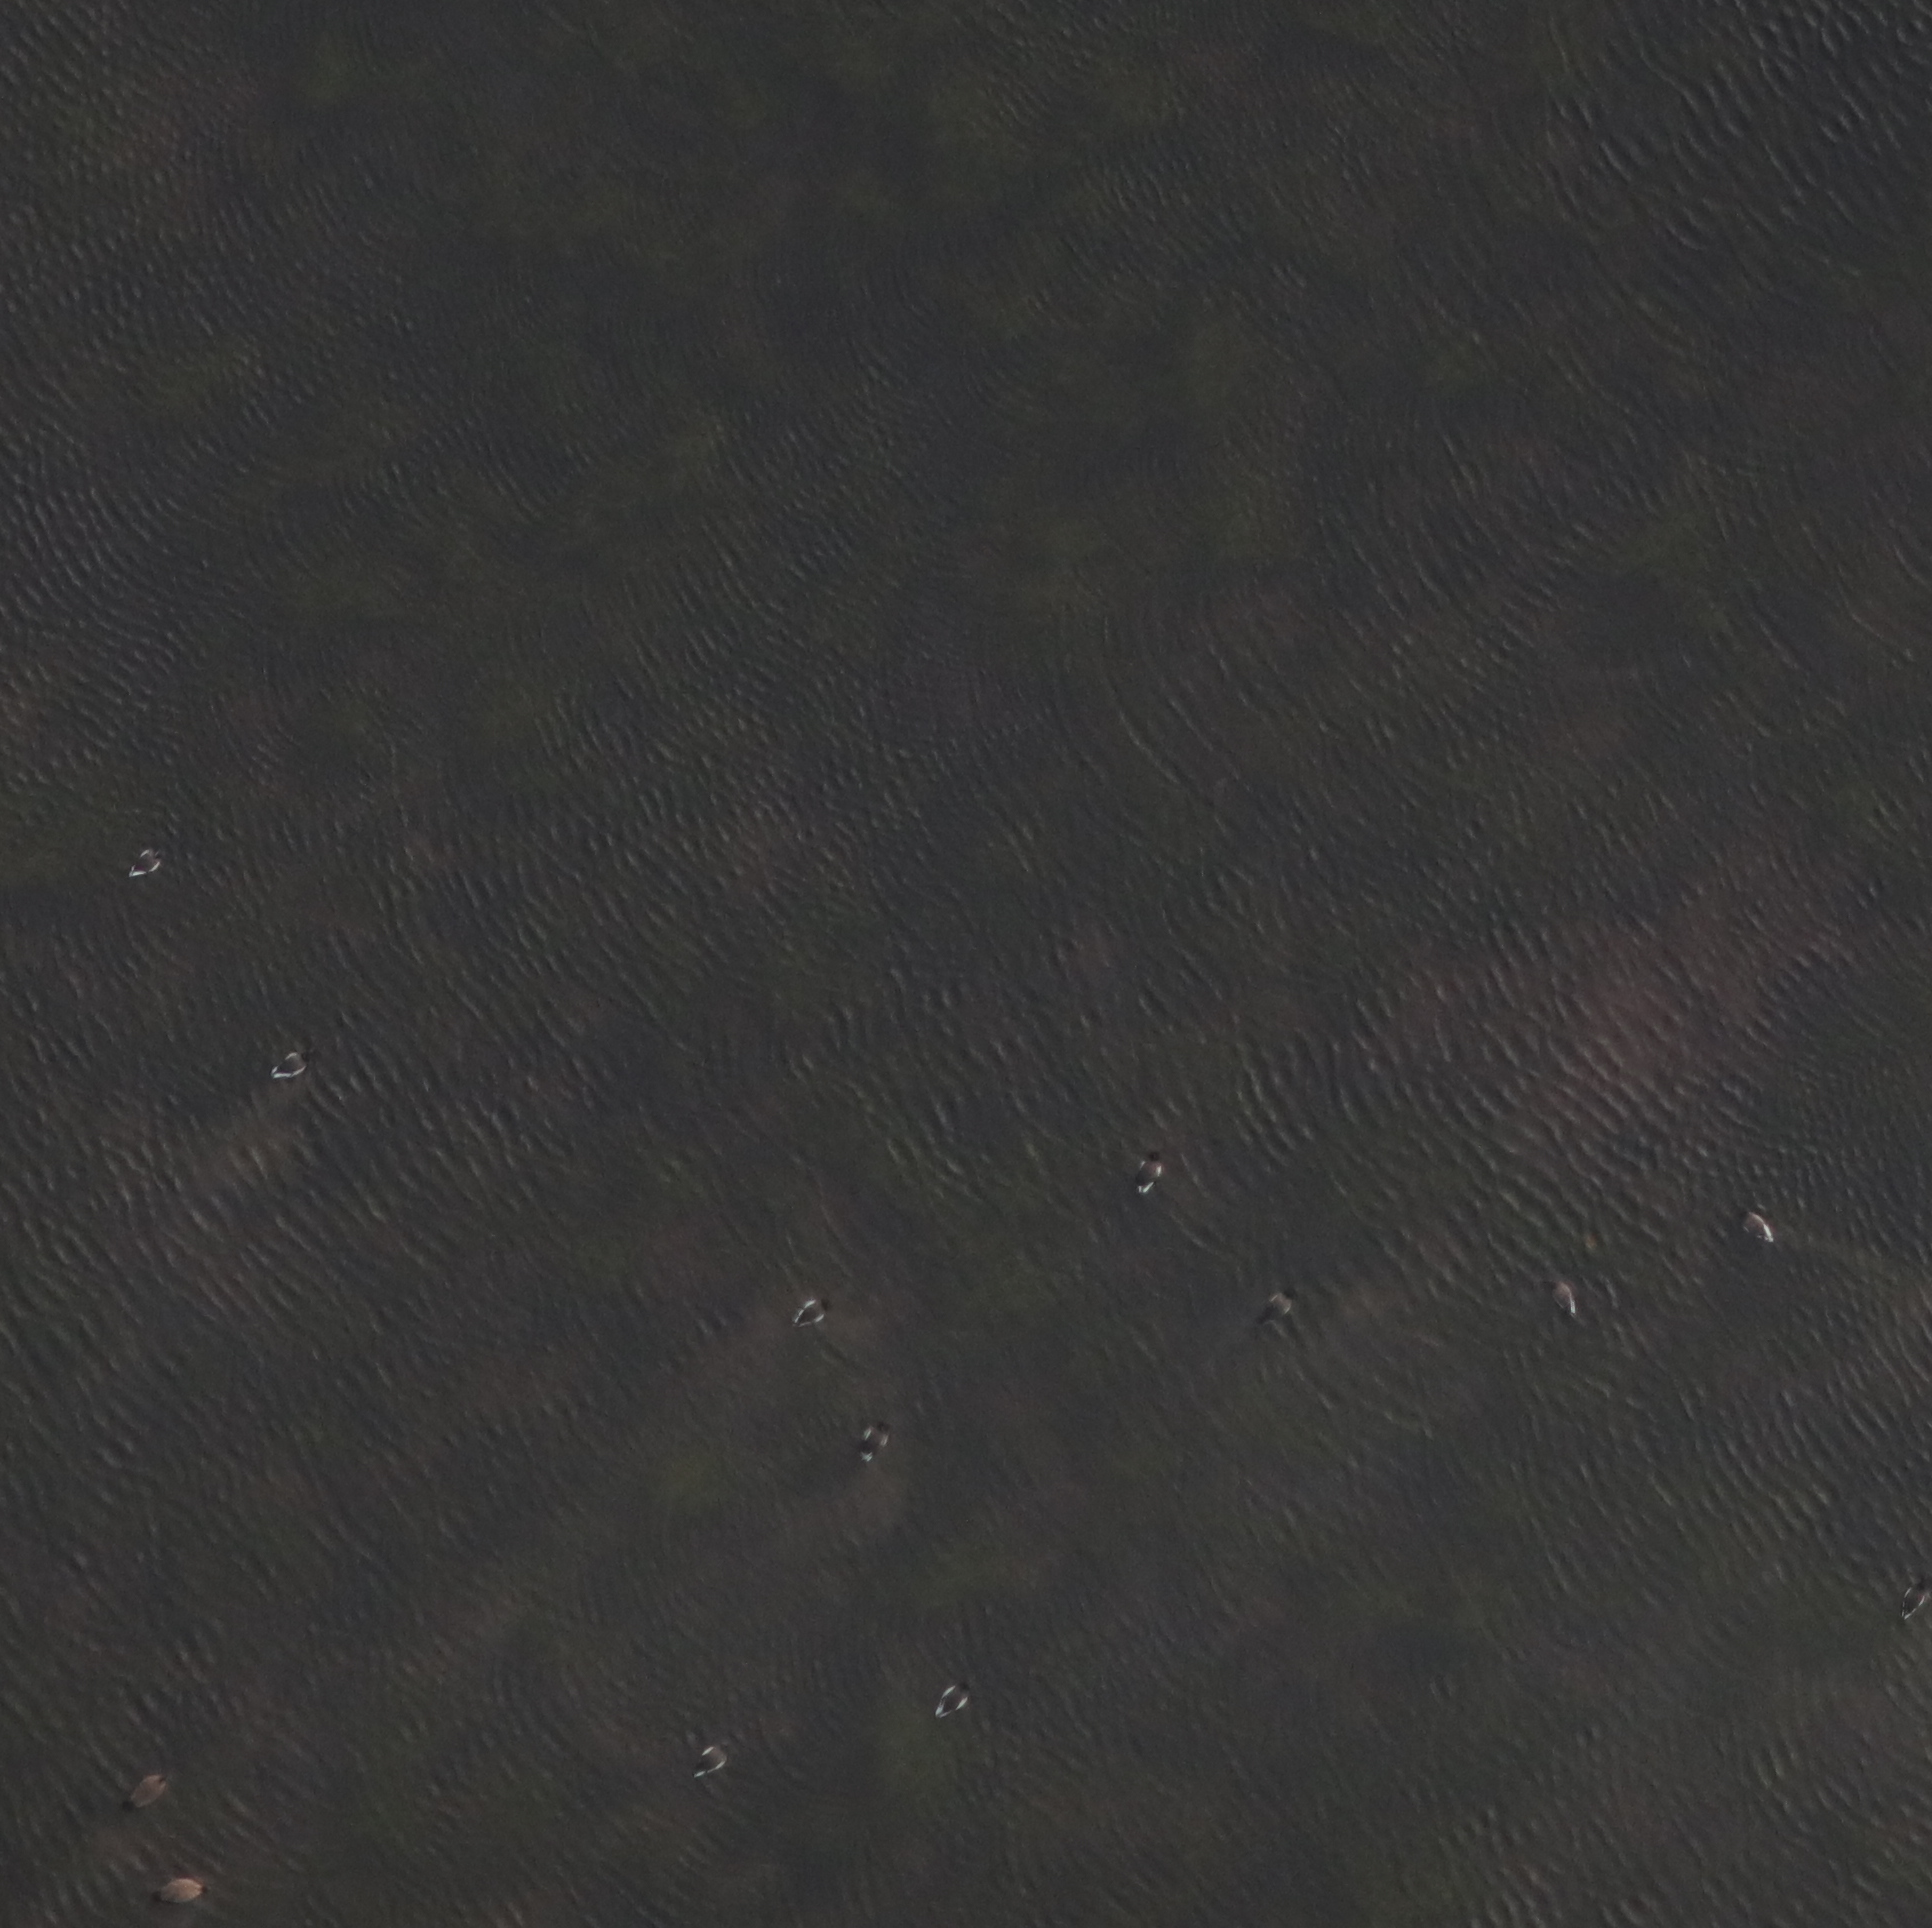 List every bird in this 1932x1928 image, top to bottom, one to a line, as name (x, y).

brant (146, 860)
brant (291, 1065)
brant (1151, 1172)
brant (1756, 1226)
brant (1562, 1295)
brant (1277, 1309)
brant (812, 1313)
brant (875, 1439)
brant (1914, 1601)
brant (955, 1700)
brant (712, 1759)
Canada goose (146, 1789)
Canada goose (180, 1891)